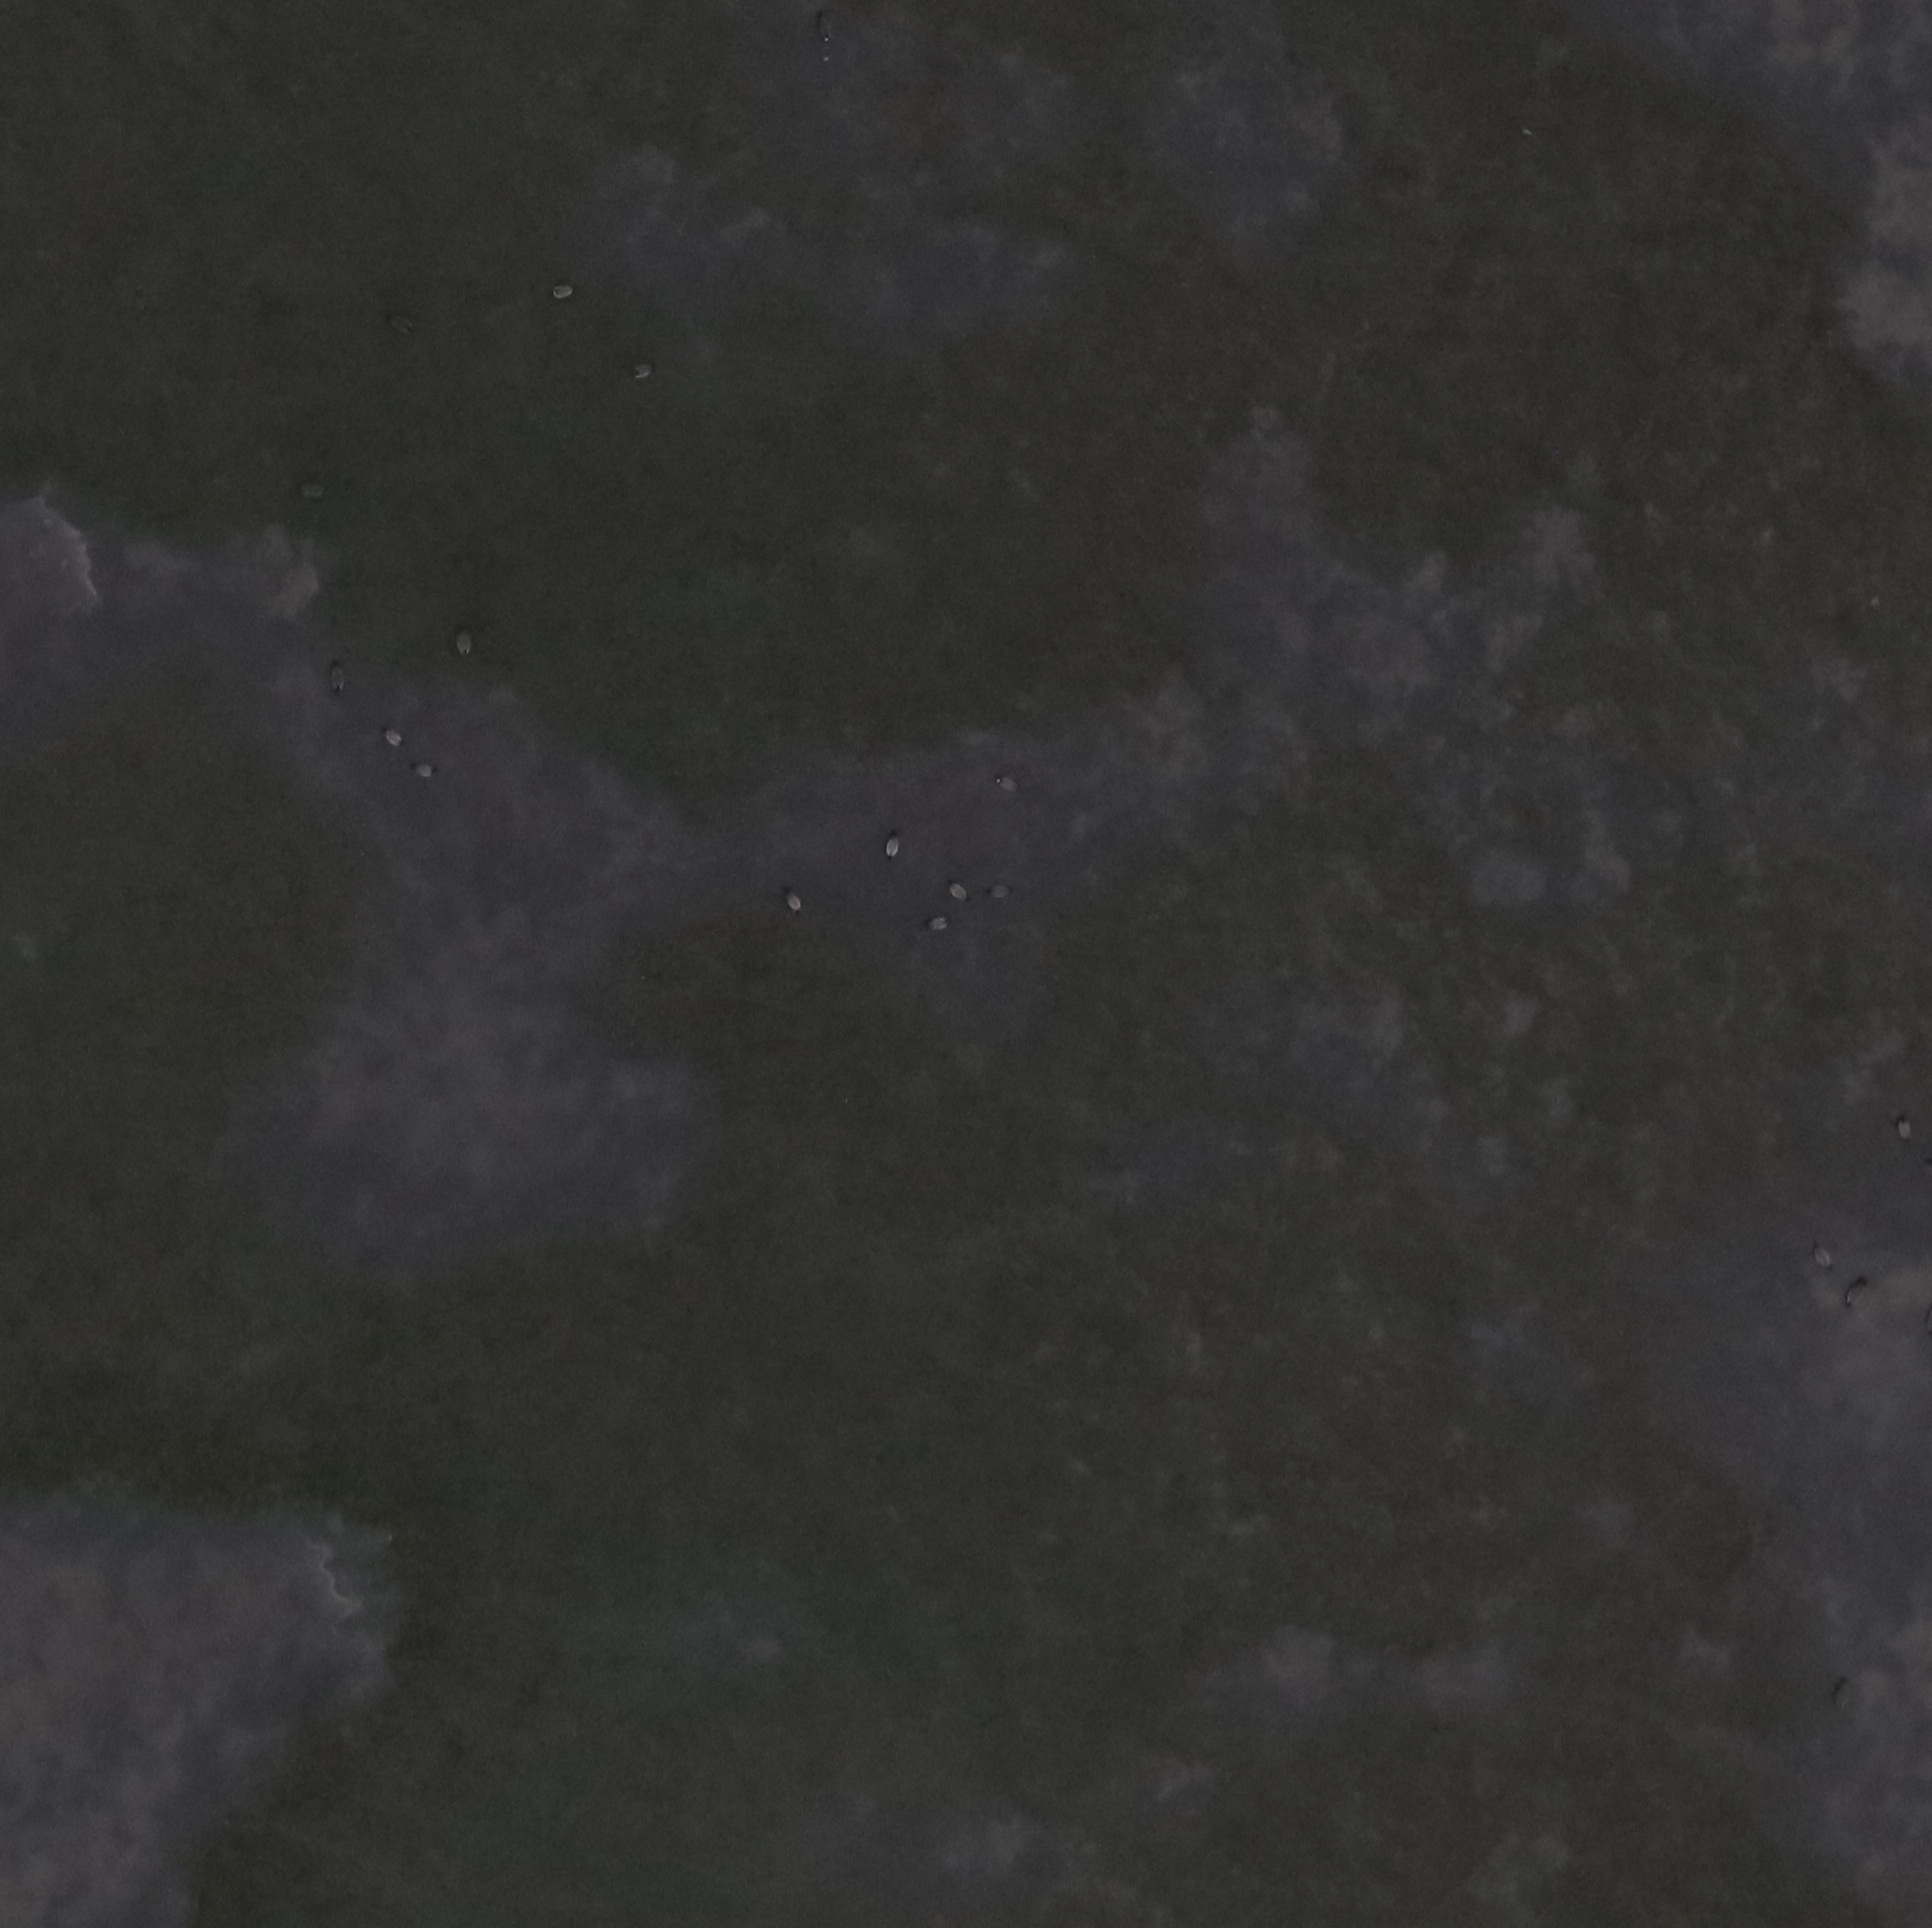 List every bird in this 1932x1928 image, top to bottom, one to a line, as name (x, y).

Canada goose (826, 27)
Canada goose (562, 291)
Canada goose (403, 323)
Canada goose (645, 373)
Canada goose (309, 488)
Canada goose (466, 640)
Canada goose (338, 679)
Canada goose (397, 740)
Canada goose (424, 769)
Canada goose (1006, 782)
Canada goose (890, 852)
Canada goose (958, 891)
Canada goose (1006, 895)
Canada goose (793, 908)
Canada goose (936, 924)
Canada goose (1908, 1128)
Canada goose (1829, 1248)
Canada goose (1857, 1292)
Canada goose (1844, 1691)